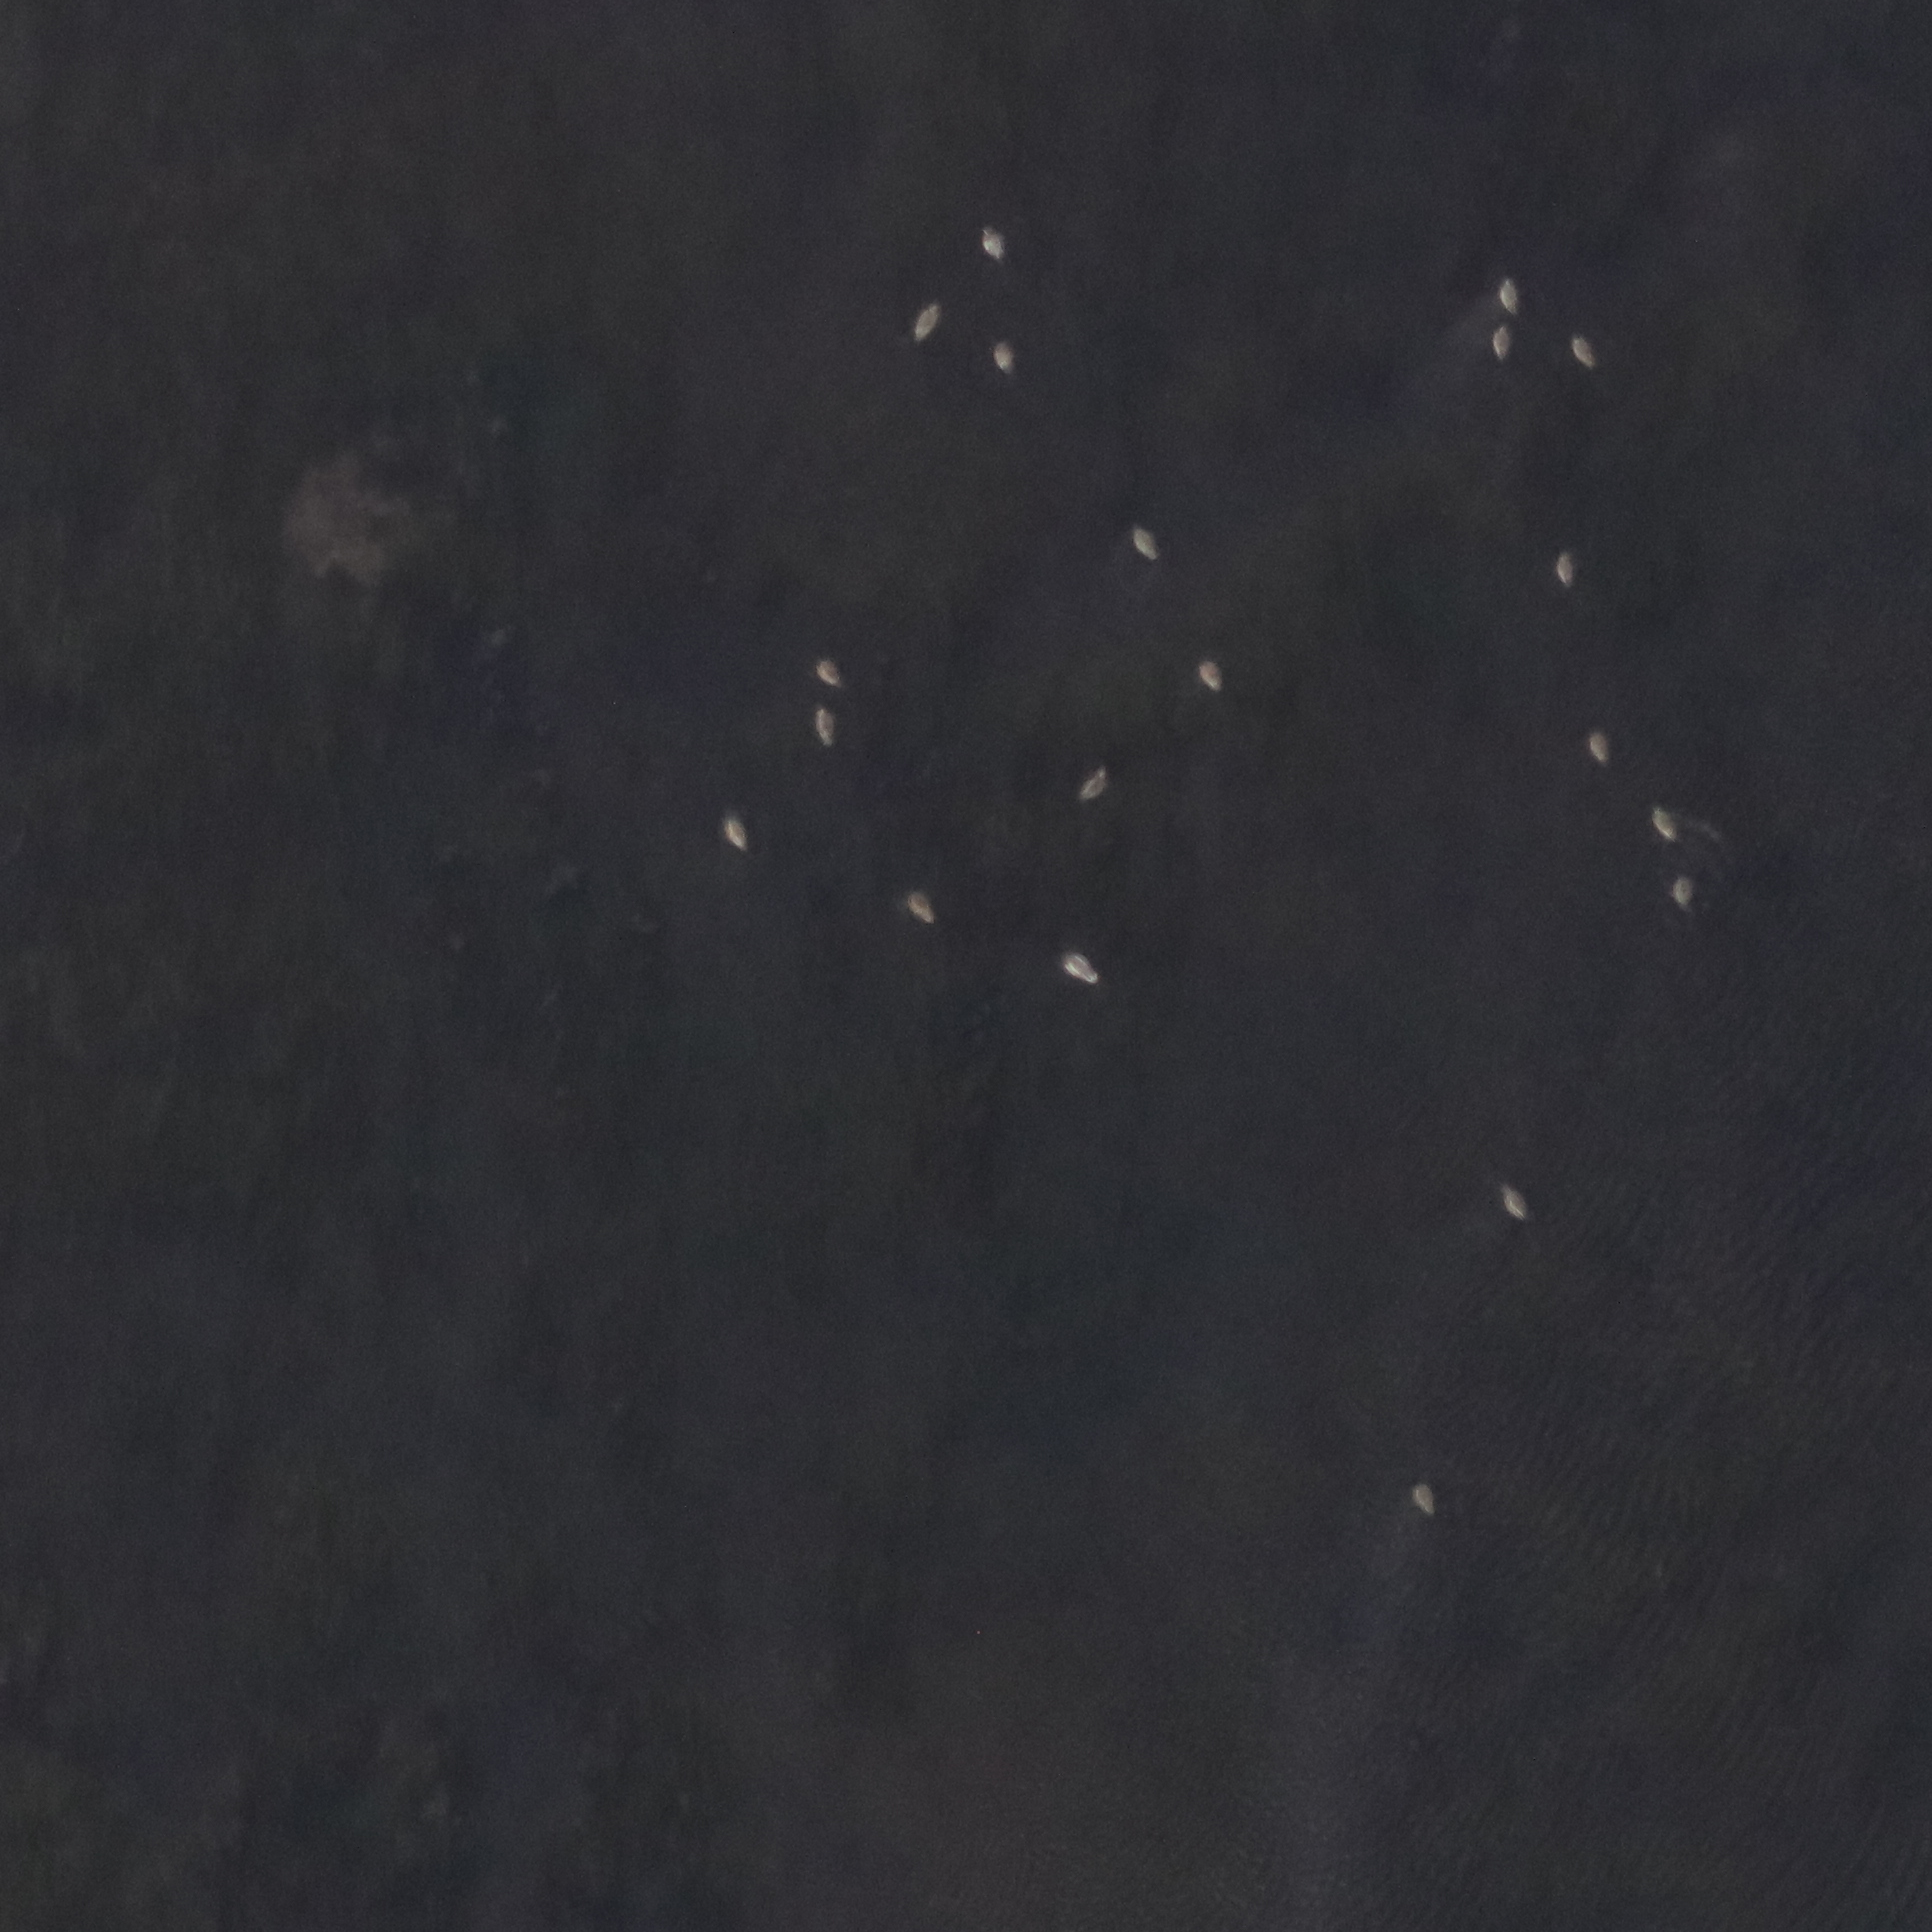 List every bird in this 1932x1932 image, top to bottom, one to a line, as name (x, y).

emperor goose (997, 246)
emperor goose (1510, 293)
emperor goose (925, 323)
emperor goose (1503, 342)
emperor goose (1585, 351)
emperor goose (1005, 357)
emperor goose (1146, 538)
emperor goose (1566, 568)
emperor goose (829, 671)
emperor goose (1211, 673)
emperor goose (821, 723)
emperor goose (1600, 745)
emperor goose (1097, 786)
emperor goose (1666, 824)
emperor goose (736, 830)
emperor goose (1679, 893)
emperor goose (922, 904)
emperor goose (1084, 967)
emperor goose (1516, 1203)
emperor goose (1426, 1499)